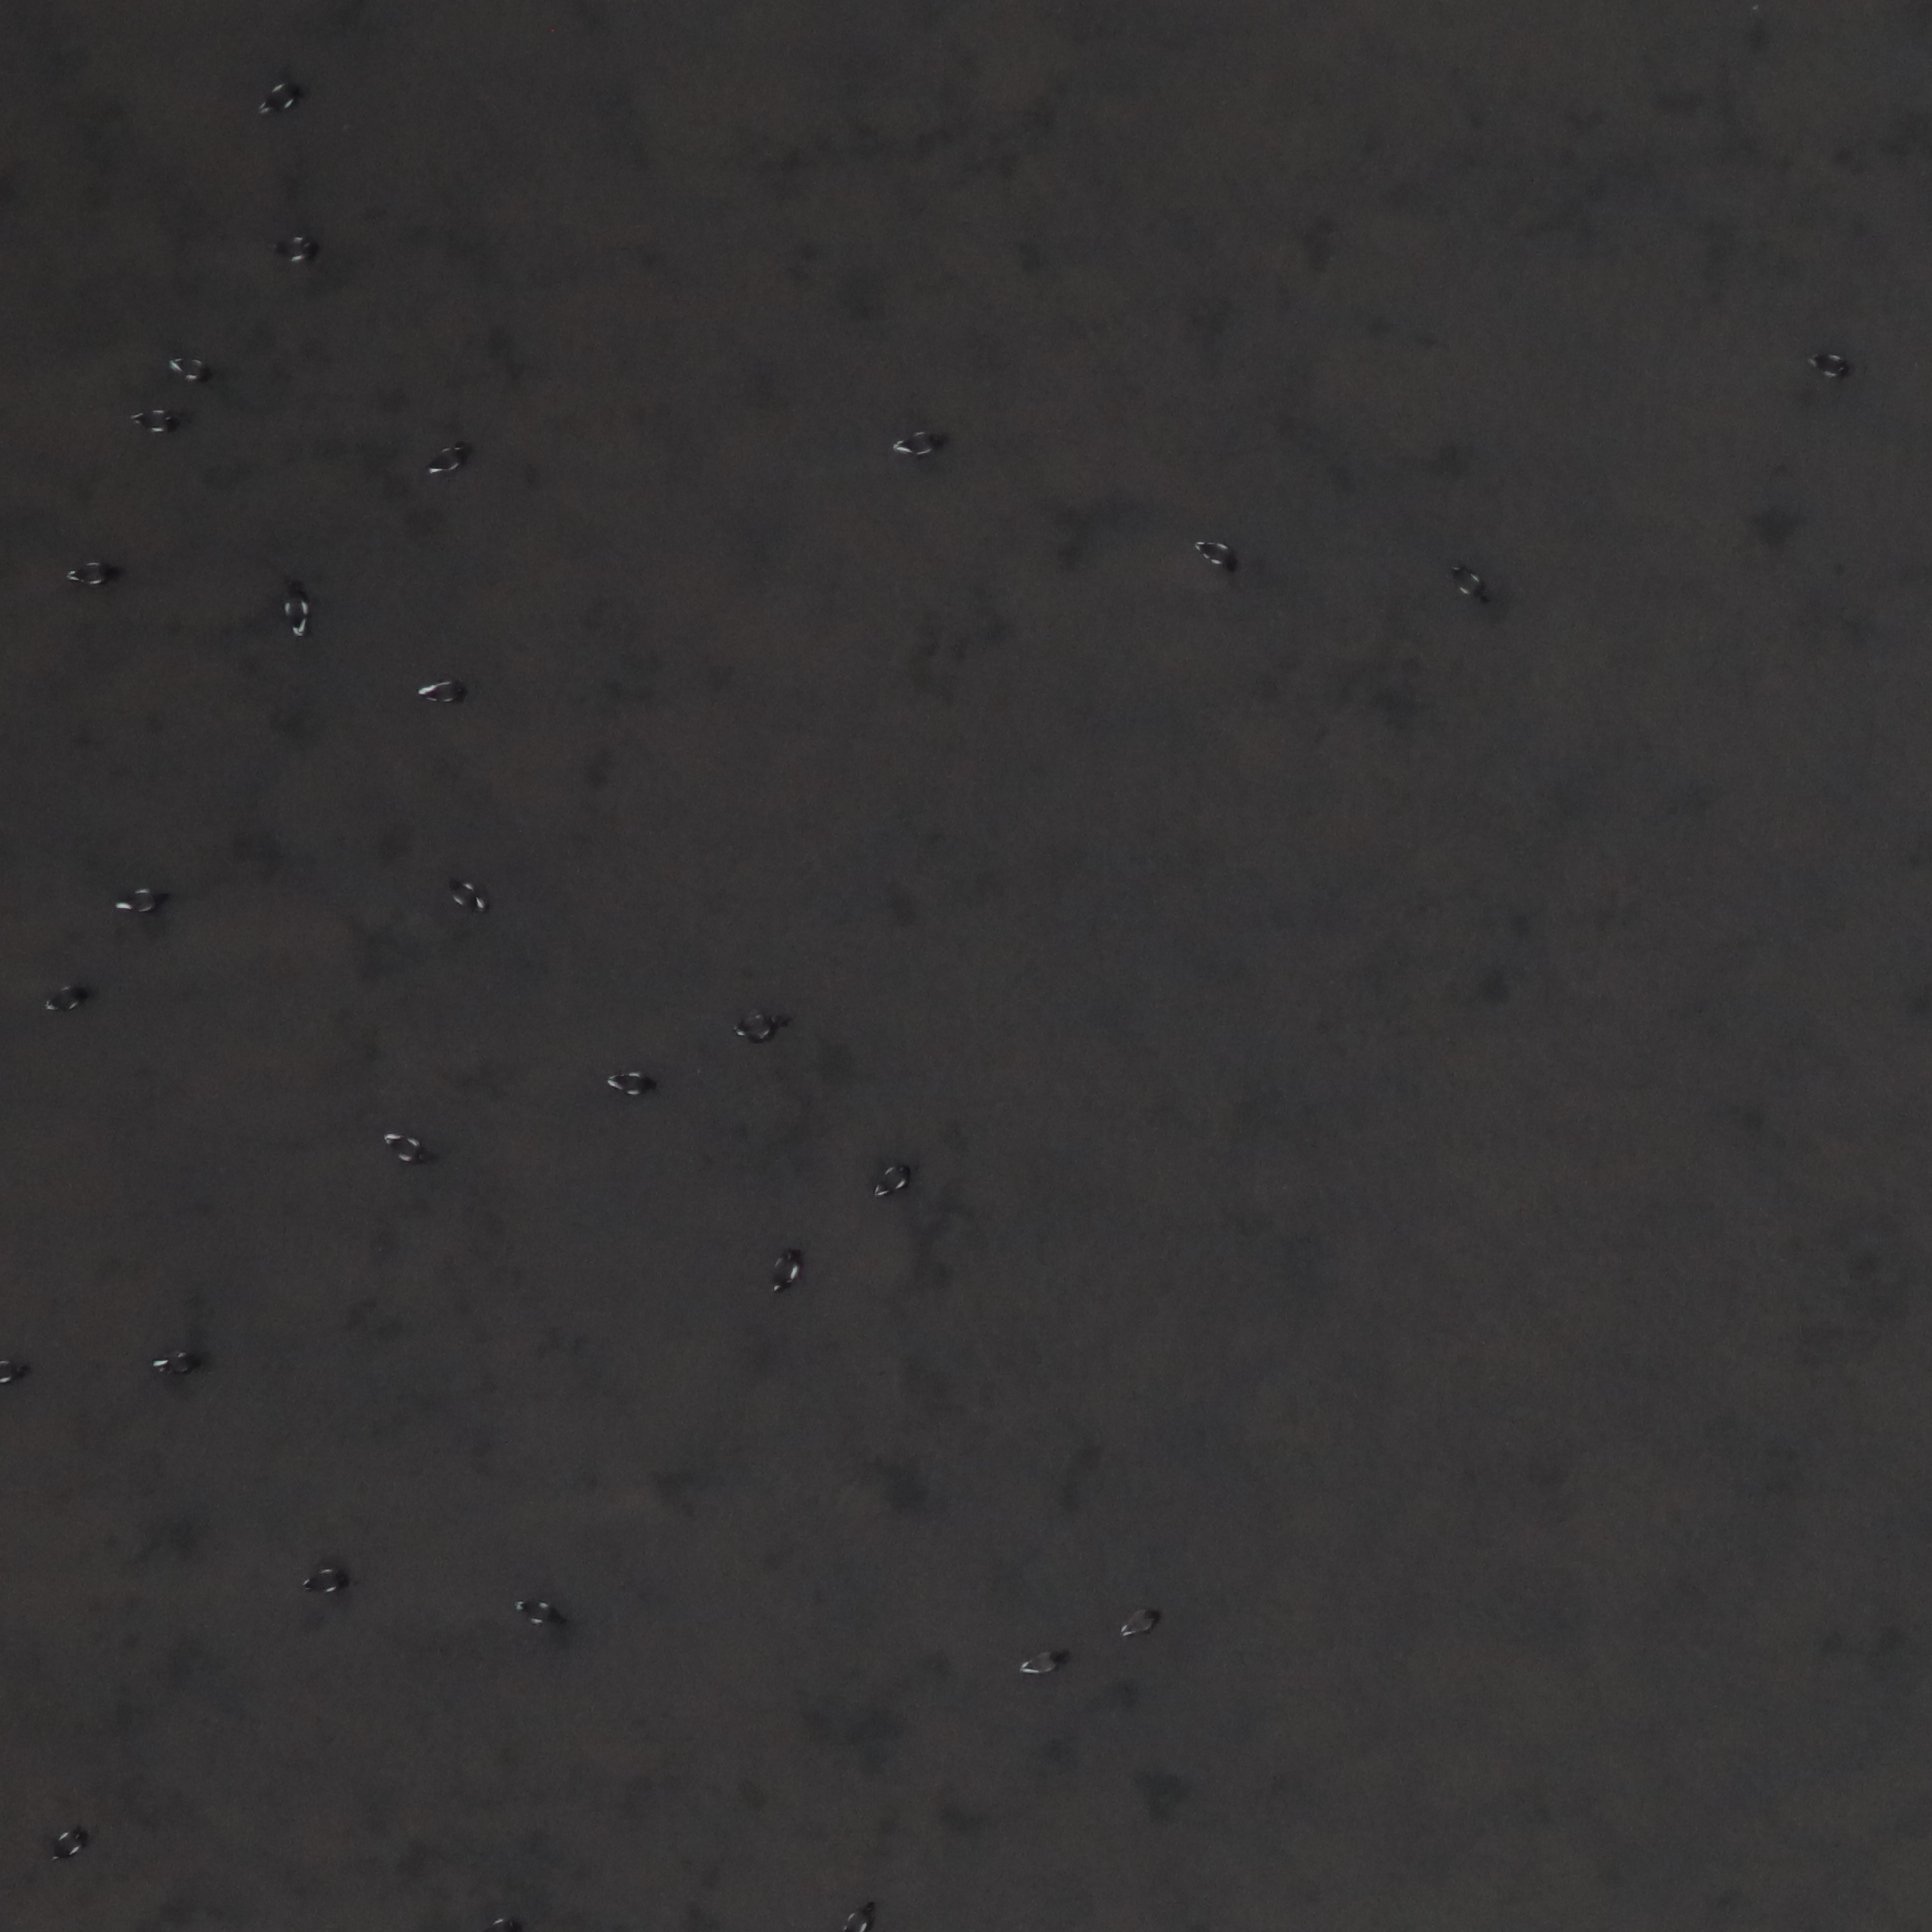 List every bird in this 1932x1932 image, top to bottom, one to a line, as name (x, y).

brant (283, 98)
brant (304, 257)
brant (1829, 360)
brant (194, 381)
brant (158, 423)
brant (917, 443)
brant (457, 461)
brant (1229, 546)
brant (1477, 580)
brant (96, 587)
brant (301, 611)
brant (460, 687)
brant (474, 891)
brant (142, 900)
brant (69, 991)
brant (763, 1036)
brant (633, 1084)
brant (402, 1163)
brant (901, 1167)
brant (788, 1270)
brant (170, 1368)
brant (15, 1372)
brant (330, 1562)
brant (542, 1607)
brant (1140, 1614)
brant (1032, 1666)
brant (69, 1839)
brant (857, 1923)
brant (502, 1927)